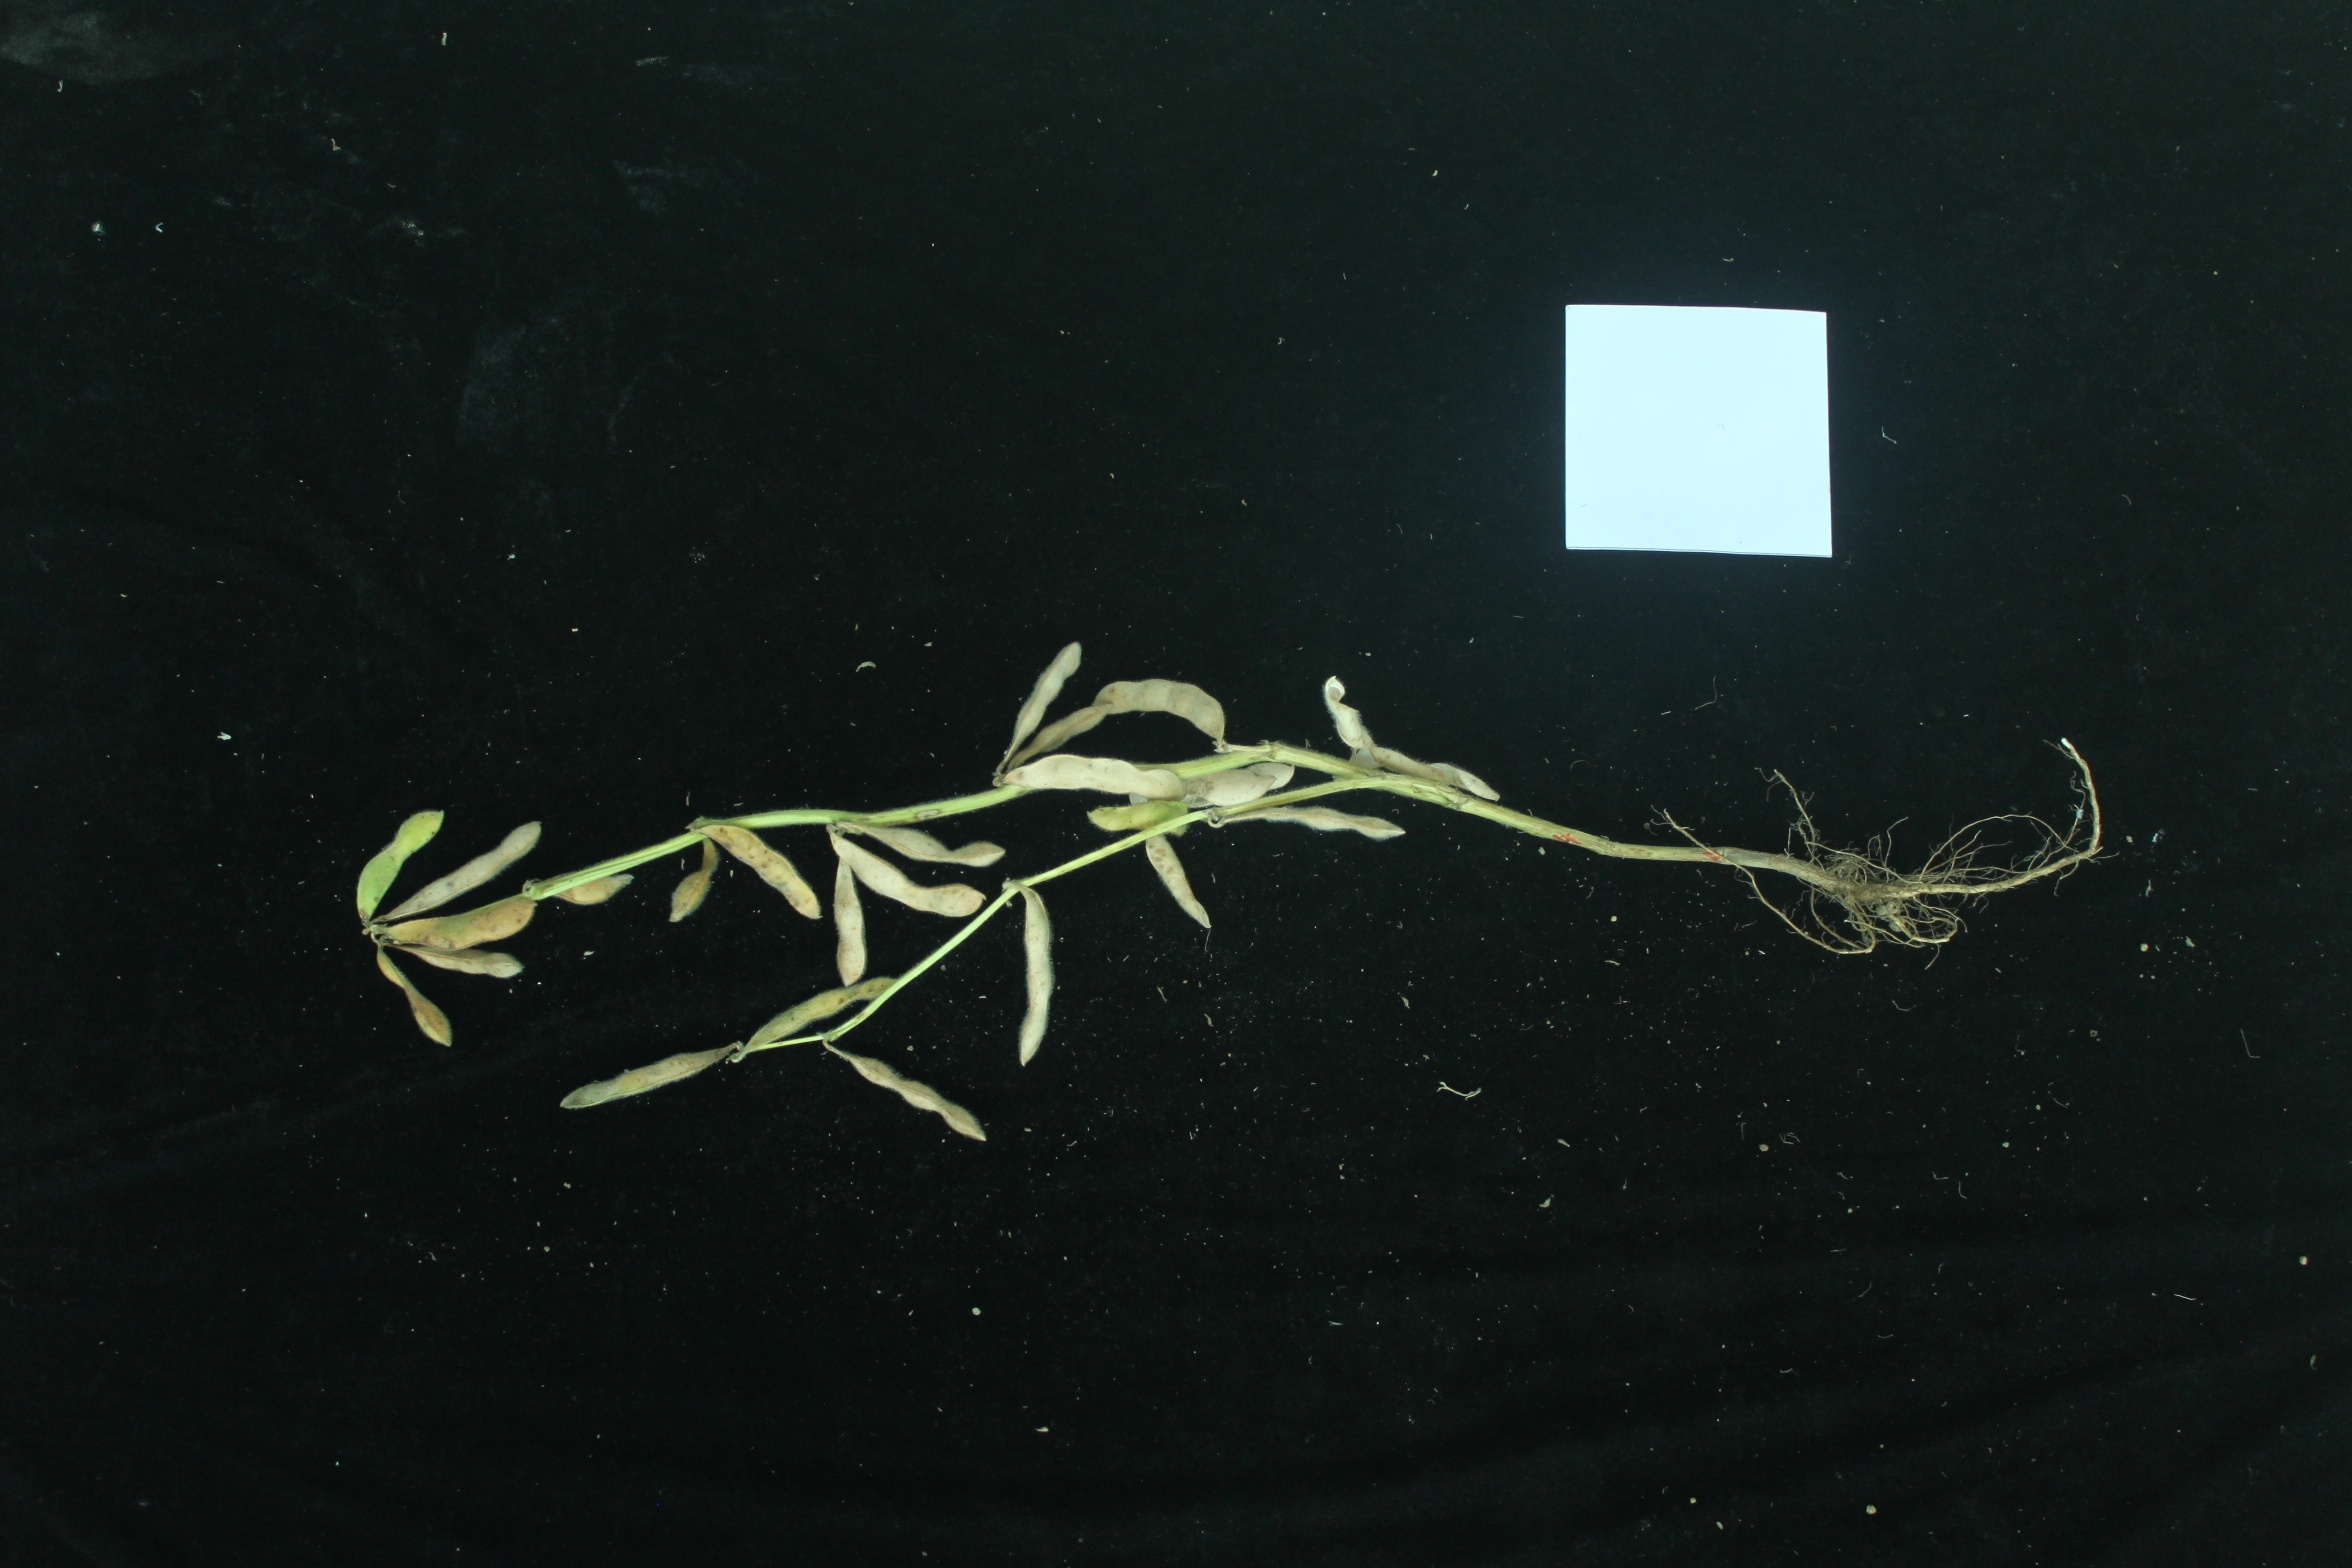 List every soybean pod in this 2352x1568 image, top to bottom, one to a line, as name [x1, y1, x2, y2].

soybean pod [999, 644, 1081, 769]
soybean pod [1321, 676, 1378, 774]
soybean pod [1005, 679, 1223, 766]
soybean pod [1353, 748, 1499, 801]
soybean pod [996, 755, 1189, 799]
soybean pod [1141, 769, 1296, 805]
soybean pod [1132, 788, 1208, 929]
soybean pod [1086, 799, 1195, 836]
soybean pod [1221, 808, 1403, 842]
soybean pod [356, 811, 442, 924]
soybean pod [378, 821, 541, 923]
soybean pod [845, 826, 1007, 867]
soybean pod [693, 827, 818, 923]
soybean pod [831, 830, 984, 915]
soybean pod [831, 833, 865, 986]
soybean pod [670, 841, 717, 923]
soybean pod [533, 876, 634, 906]
soybean pod [1017, 889, 1053, 1068]
soybean pod [379, 900, 540, 951]
soybean pod [376, 948, 451, 1048]
soybean pod [399, 949, 524, 979]
soybean pod [740, 981, 899, 1059]
soybean pod [561, 1044, 741, 1110]
soybean pod [827, 1045, 986, 1139]